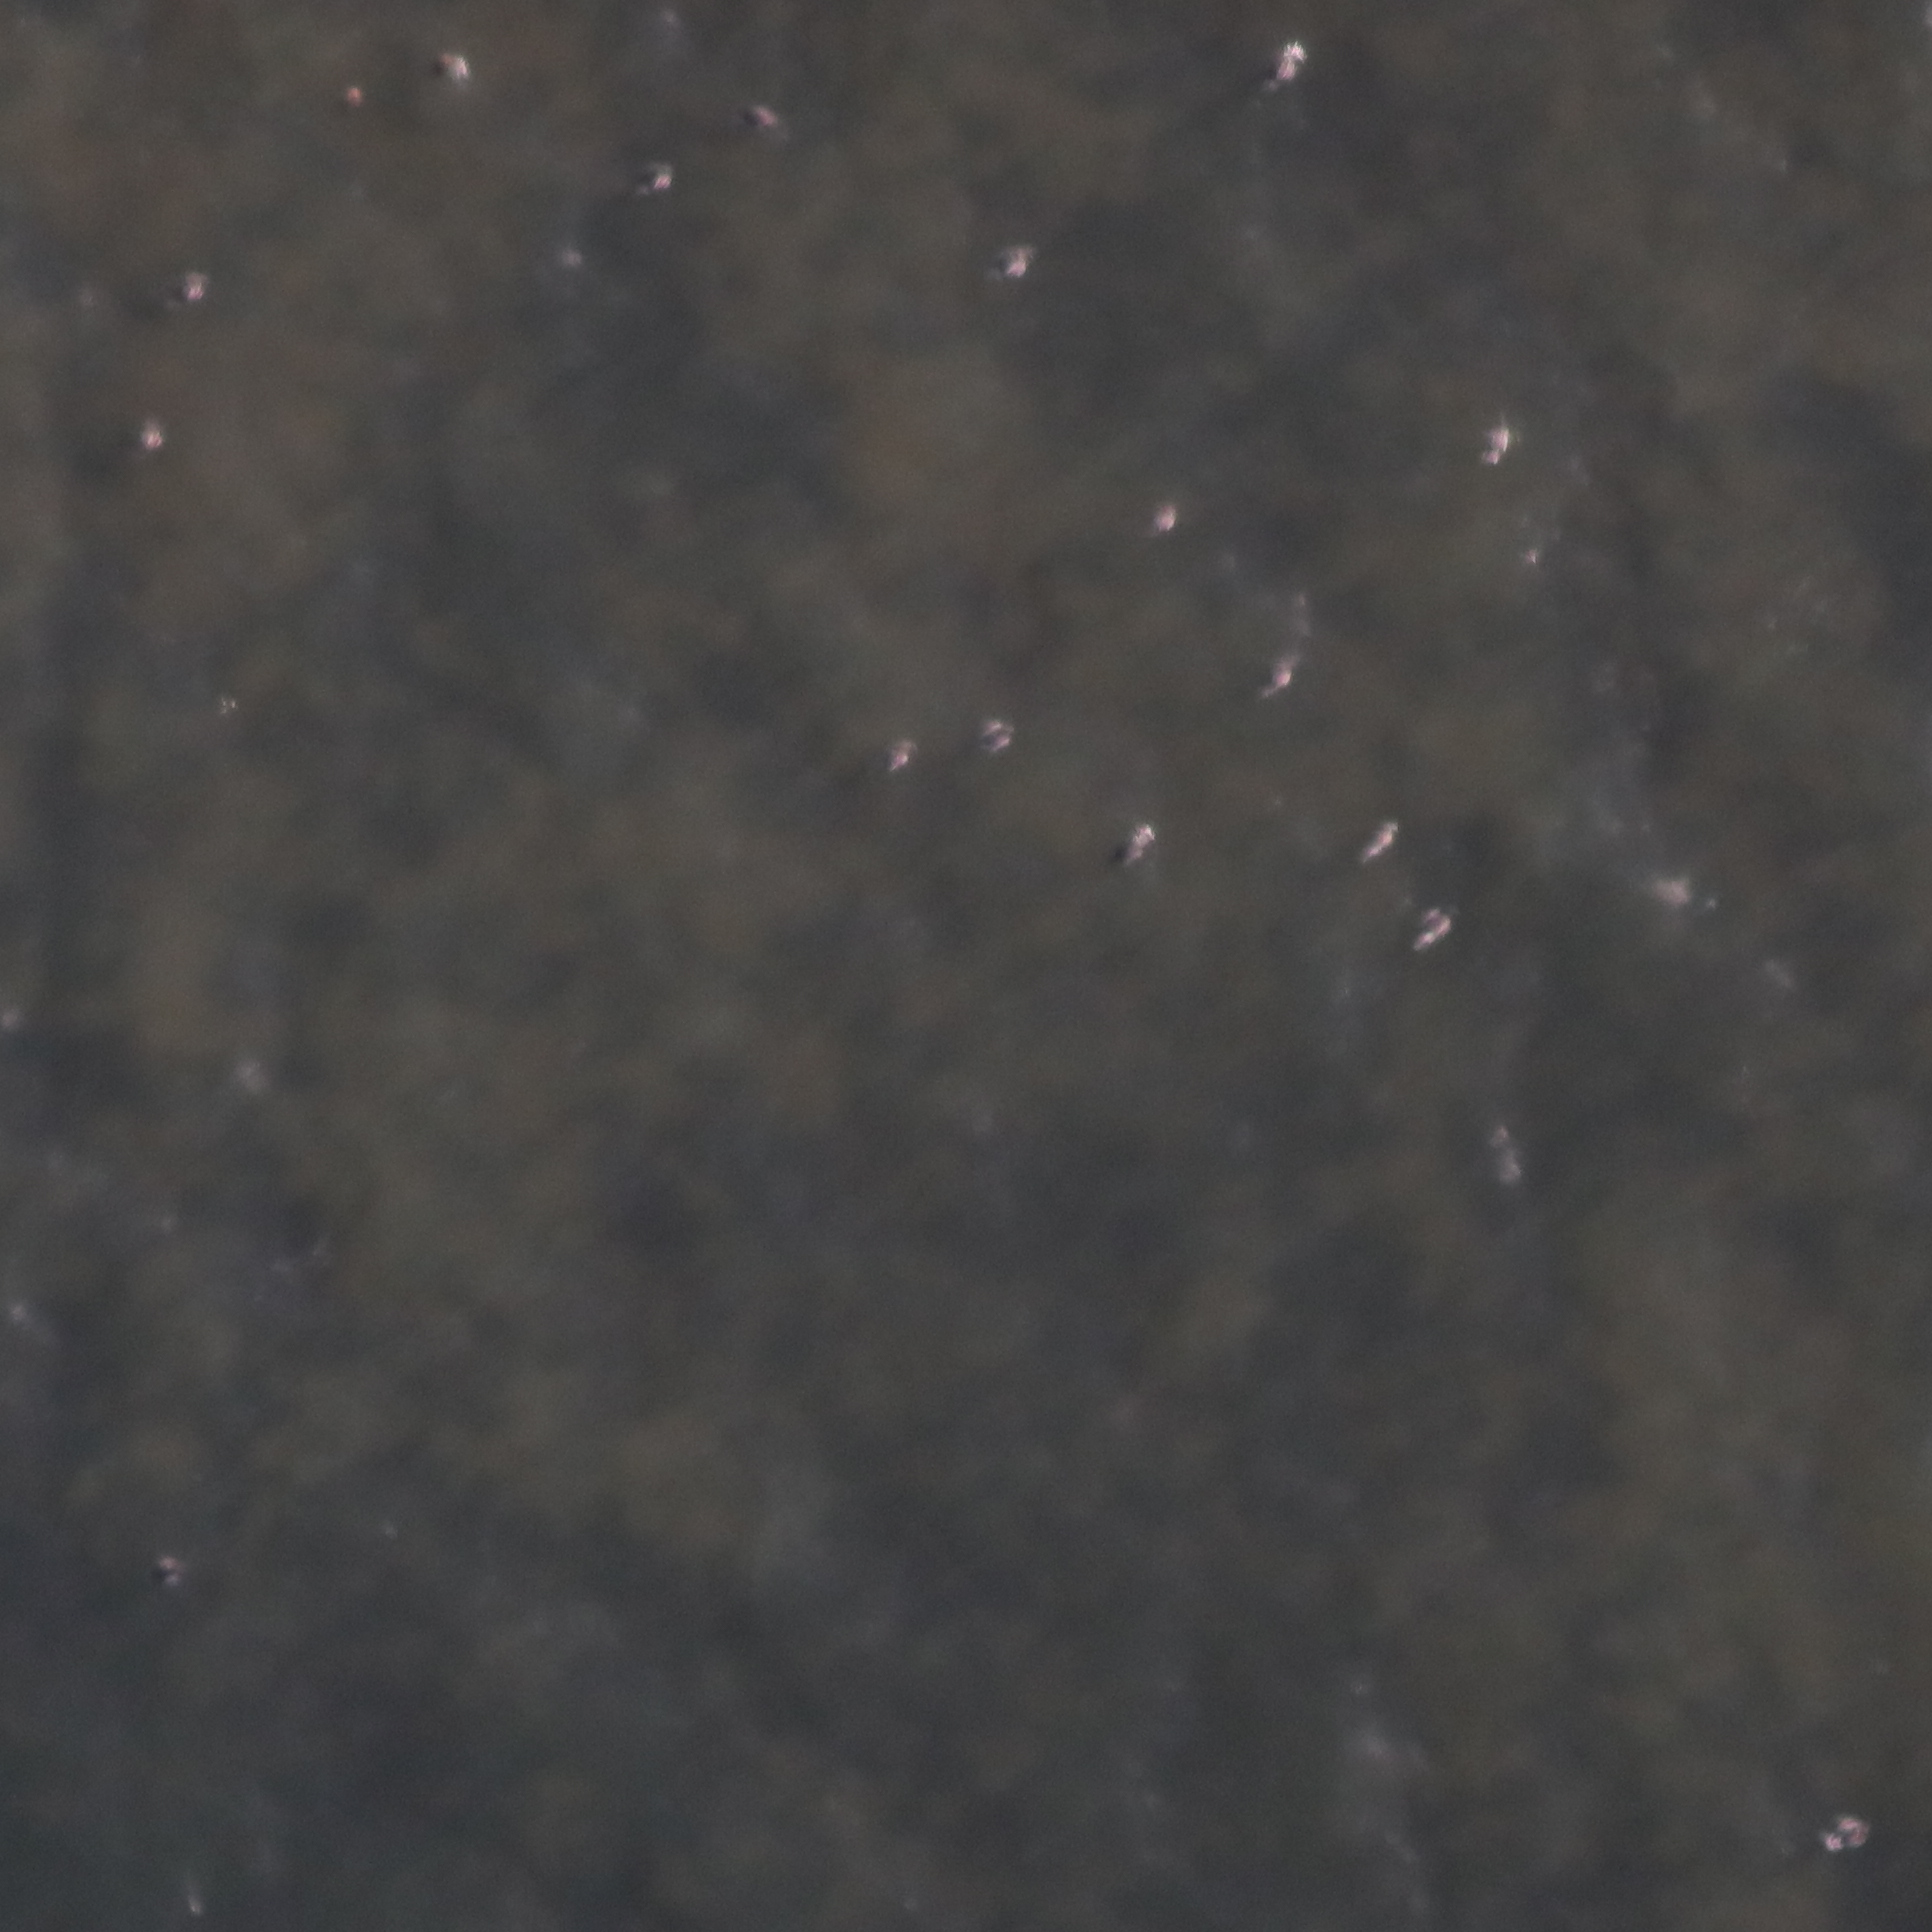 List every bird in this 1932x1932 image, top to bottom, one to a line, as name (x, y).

brant (451, 65)
brant (1284, 74)
other bird (351, 100)
other bird (755, 118)
brant (653, 175)
brant (1006, 265)
brant (185, 286)
brant (144, 438)
brant (1497, 443)
other bird (1169, 519)
brant (1277, 677)
brant (988, 735)
other bird (893, 763)
other bird (1378, 845)
other bird (1135, 852)
brant (1436, 925)
brant (164, 1571)
brant (1853, 1836)